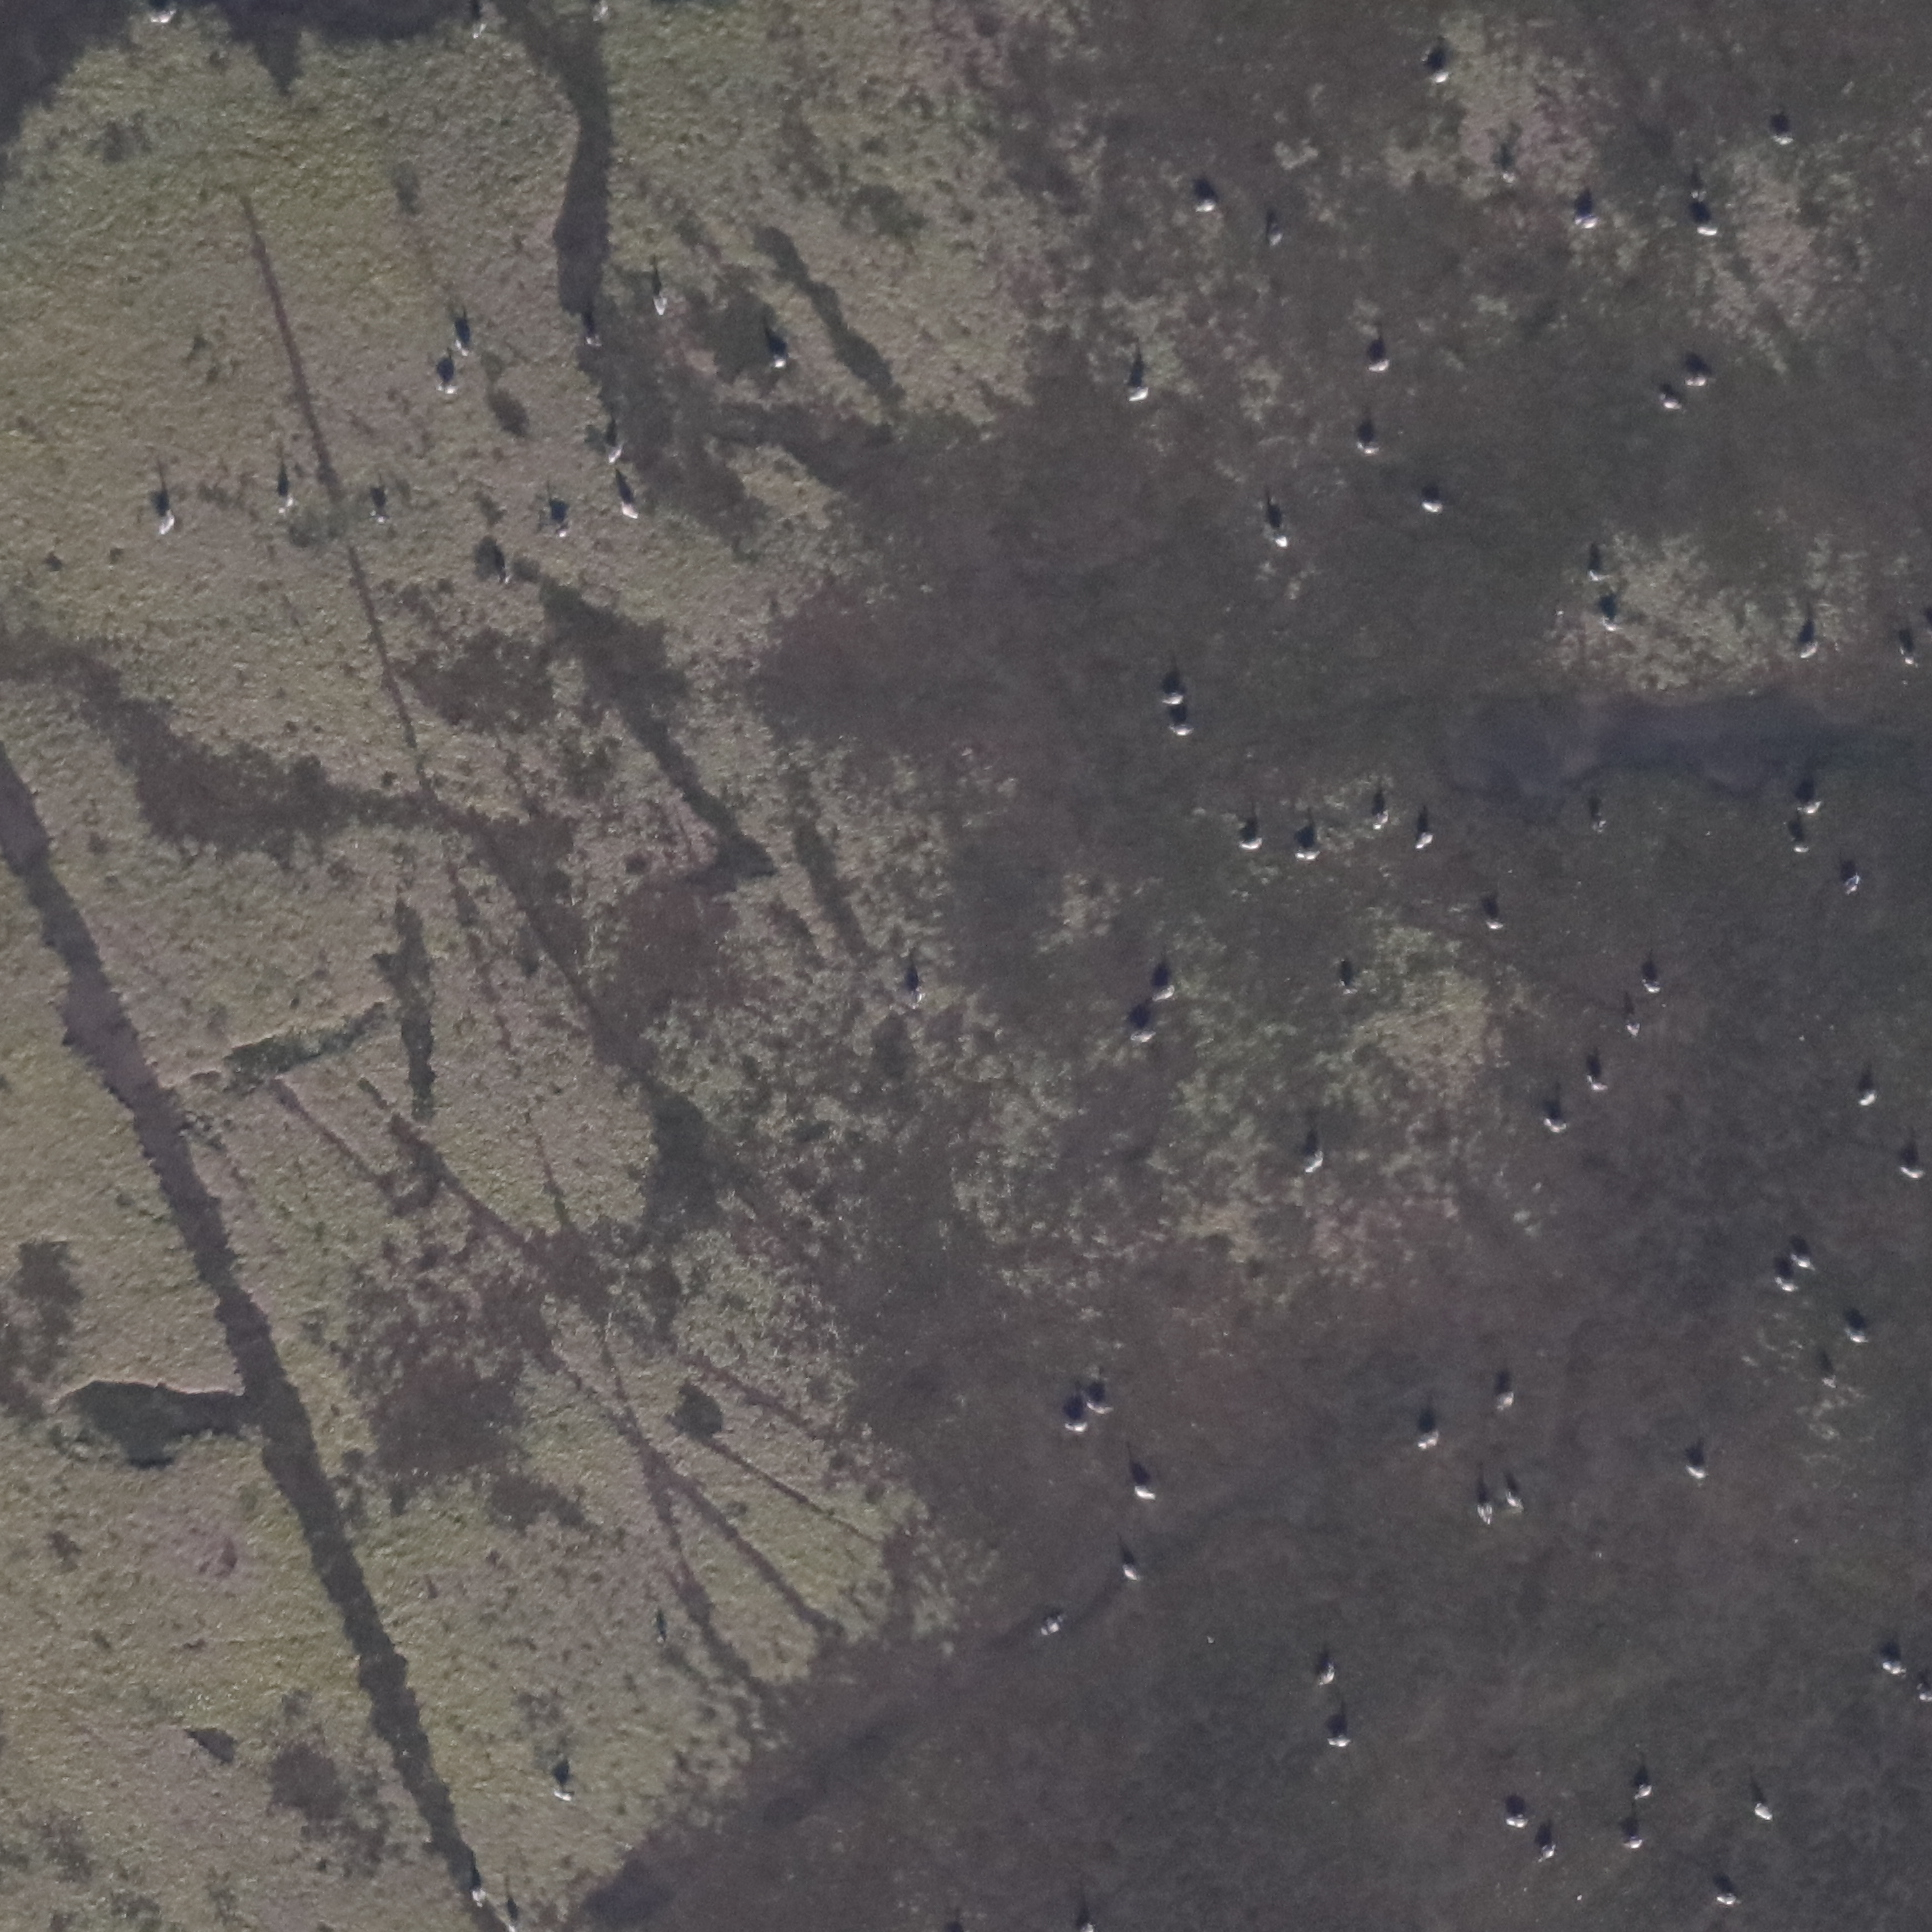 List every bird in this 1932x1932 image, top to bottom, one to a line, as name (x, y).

brant (601, 5)
brant (167, 17)
brant (473, 40)
brant (1444, 82)
brant (1785, 124)
brant (1512, 173)
brant (1705, 197)
brant (1207, 207)
brant (1589, 220)
brant (1716, 229)
brant (1278, 240)
brant (669, 293)
brant (586, 339)
brant (463, 343)
brant (787, 356)
brant (1380, 356)
brant (1698, 378)
brant (445, 384)
brant (1134, 400)
brant (1669, 403)
brant (1365, 439)
brant (618, 454)
brant (294, 494)
brant (387, 513)
brant (1430, 513)
brant (632, 519)
brant (177, 521)
brant (564, 528)
brant (1285, 549)
brant (1601, 573)
brant (509, 575)
brant (1615, 620)
brant (1812, 652)
brant (1910, 672)
brant (1175, 692)
brant (1188, 732)
brant (1816, 796)
brant (1387, 813)
brant (1603, 829)
brant (1796, 836)
brant (1426, 837)
brant (1258, 841)
brant (1322, 844)
brant (1842, 891)
brant (1484, 928)
brant (1652, 981)
brant (1167, 989)
brant (917, 992)
brant (1353, 992)
brant (1640, 1024)
brant (1156, 1034)
brant (1604, 1077)
brant (1864, 1094)
brant (1555, 1126)
brant (1323, 1152)
brant (1912, 1169)
brant (1802, 1257)
brant (1778, 1282)
brant (1861, 1337)
brant (1515, 1392)
brant (1833, 1394)
brant (1115, 1398)
brant (1077, 1424)
brant (1424, 1444)
brant (1695, 1472)
brant (1152, 1501)
brant (1509, 1509)
brant (1485, 1524)
brant (1146, 1570)
brant (1050, 1640)
brant (1895, 1671)
brant (1327, 1673)
brant (1926, 1701)
brant (1345, 1738)
brant (565, 1793)
brant (1633, 1795)
brant (1765, 1799)
brant (1521, 1817)
brant (1639, 1846)
brant (1552, 1857)
brant (1723, 1887)
brant (478, 1895)
brant (520, 1927)